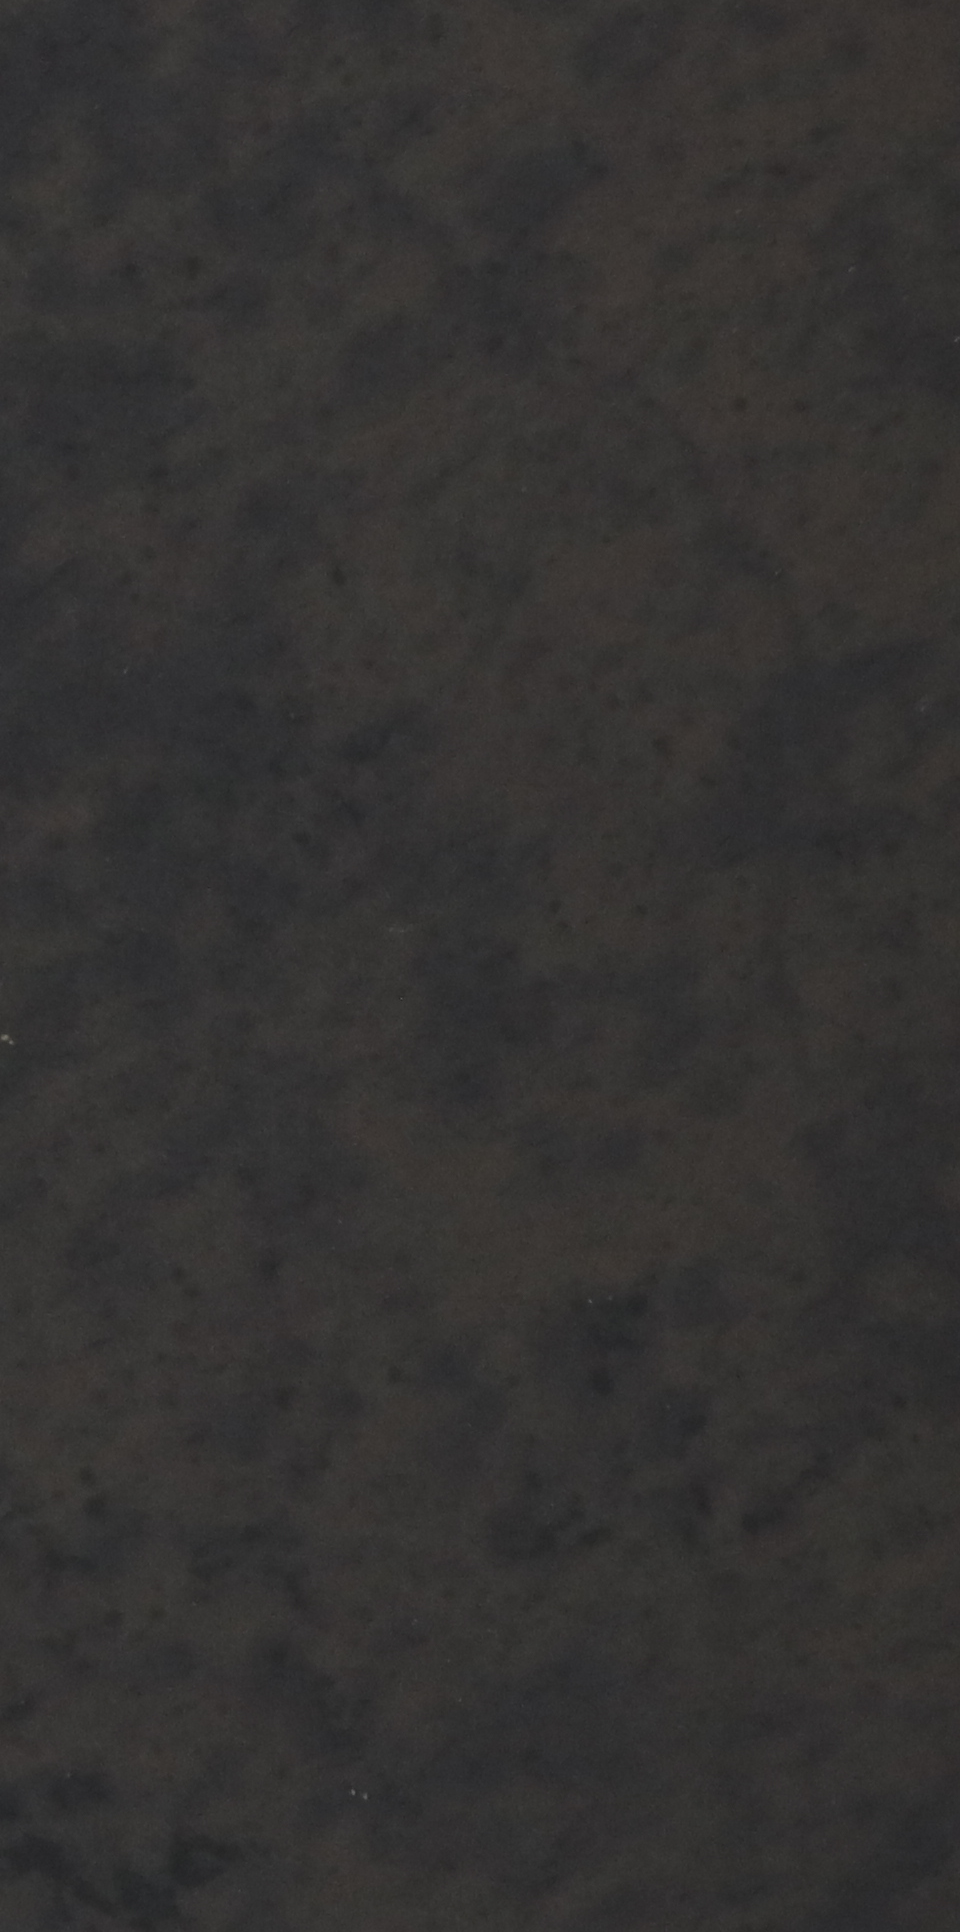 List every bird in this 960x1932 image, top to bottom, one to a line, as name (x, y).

None